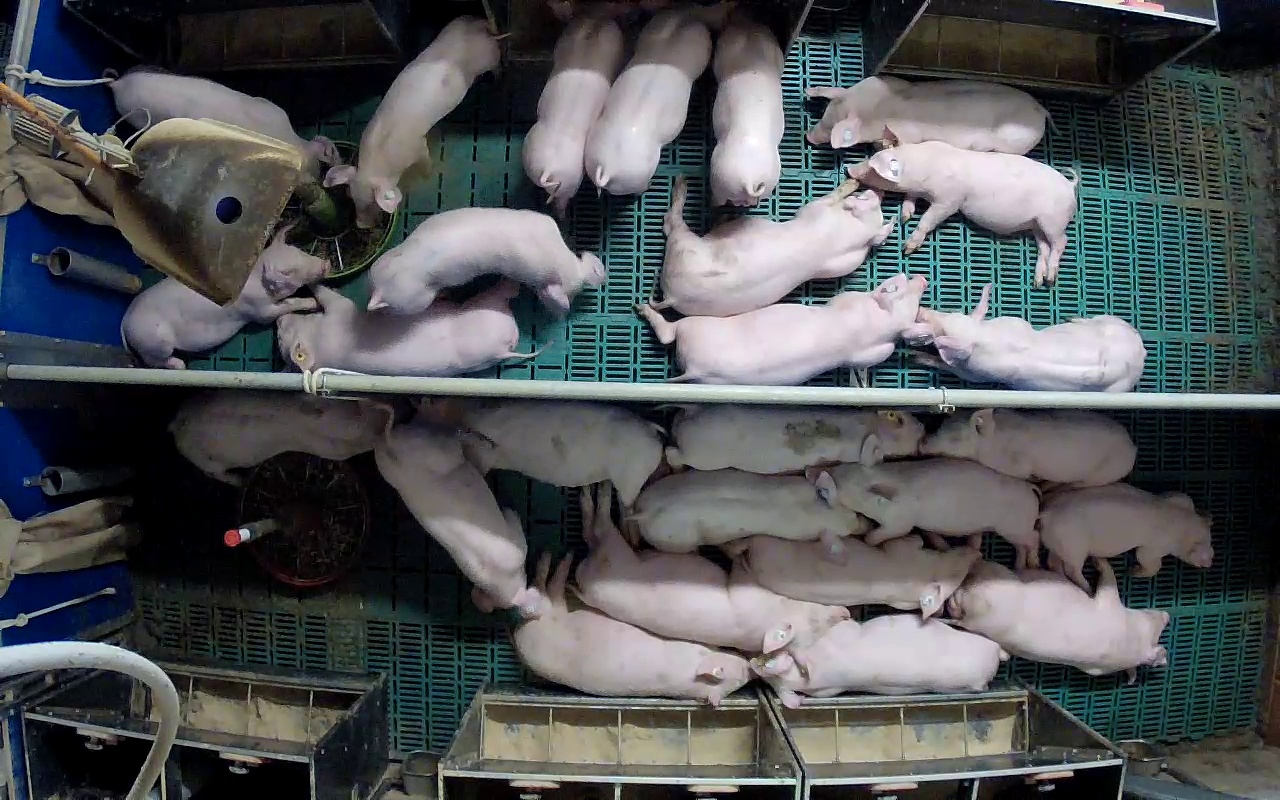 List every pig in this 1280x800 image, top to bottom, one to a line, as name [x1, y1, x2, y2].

pig [519, 1, 633, 219]
pig [583, 2, 734, 199]
pig [704, 13, 784, 207]
pig [326, 16, 519, 227]
pig [102, 67, 343, 185]
pig [804, 71, 1057, 160]
pig [844, 123, 1077, 289]
pig [645, 169, 898, 320]
pig [365, 204, 603, 321]
pig [120, 218, 333, 374]
pig [631, 270, 934, 385]
pig [273, 282, 557, 376]
pig [918, 282, 1148, 390]
pig [165, 389, 394, 485]
pig [407, 398, 671, 547]
pig [655, 402, 923, 477]
pig [919, 406, 1140, 491]
pig [373, 414, 549, 620]
pig [803, 432, 1044, 572]
pig [560, 481, 848, 681]
pig [1033, 481, 1215, 598]
pig [731, 535, 980, 624]
pig [927, 535, 1169, 687]
pig [503, 546, 760, 702]
pig [748, 613, 1008, 710]